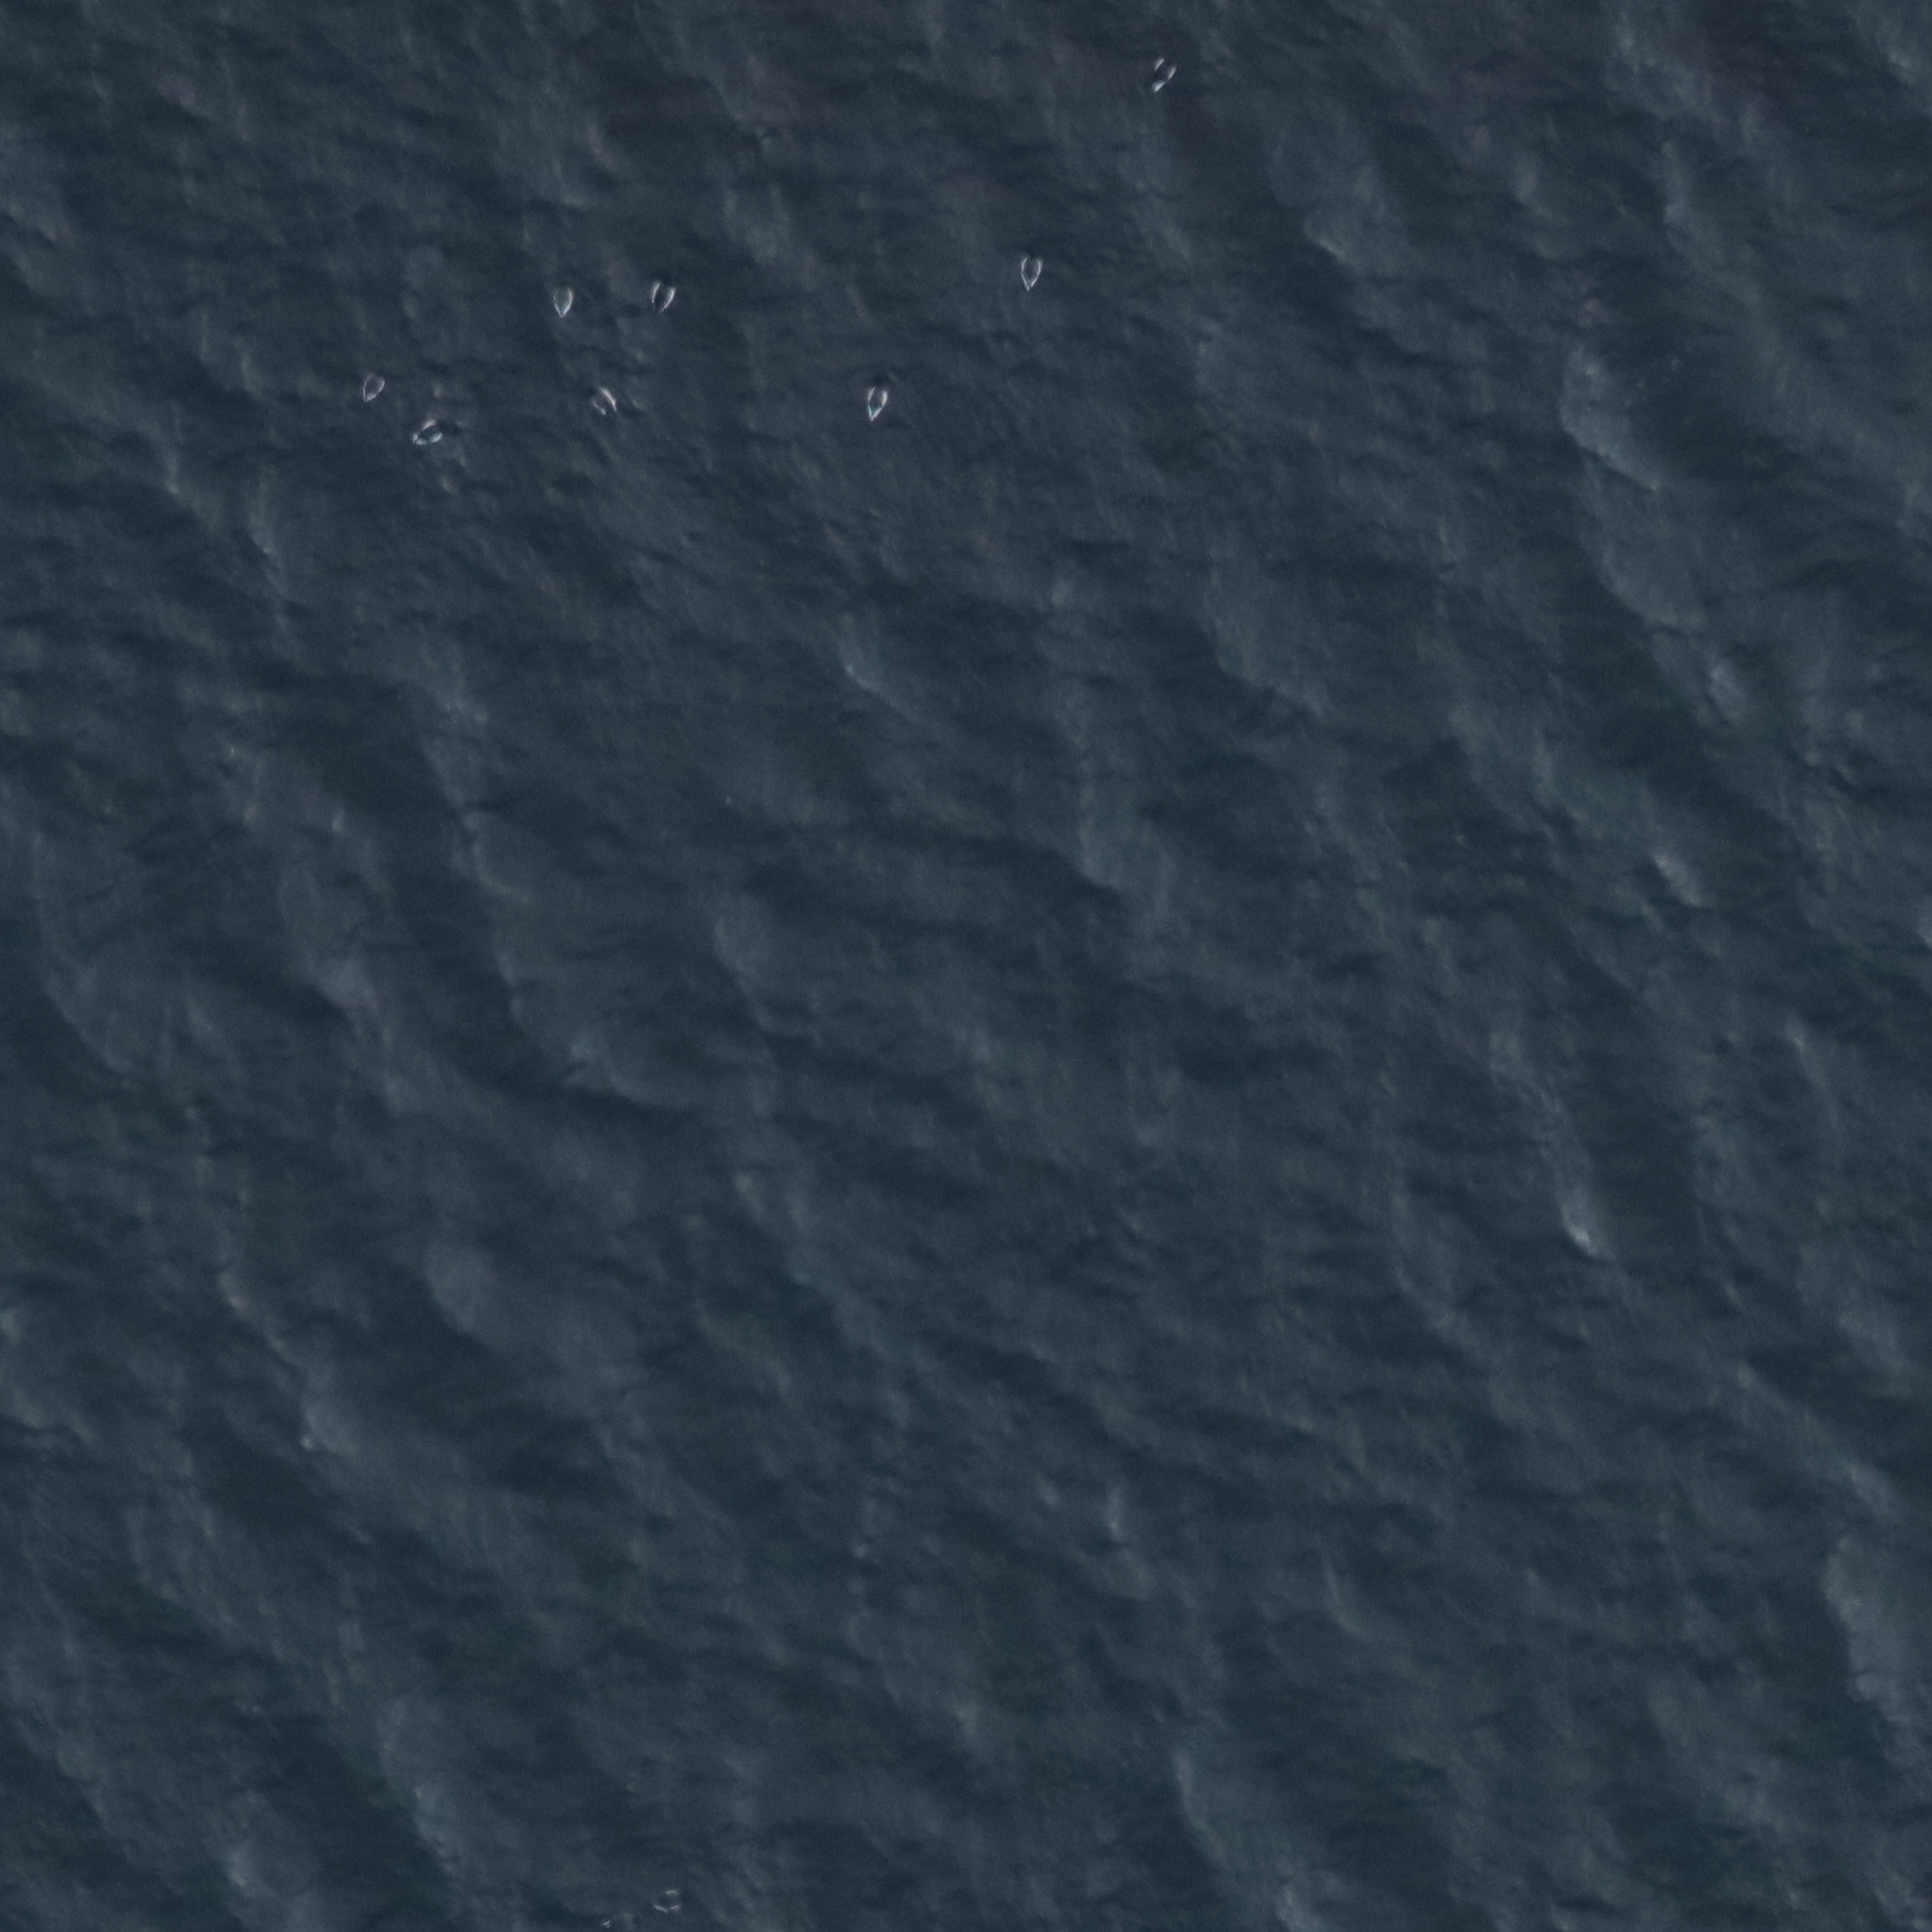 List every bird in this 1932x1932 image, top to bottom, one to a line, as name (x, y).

brant (1164, 73)
brant (1030, 267)
brant (662, 295)
brant (562, 299)
brant (374, 385)
brant (876, 395)
brant (602, 398)
brant (426, 432)
brant (675, 1901)
brant (618, 1923)